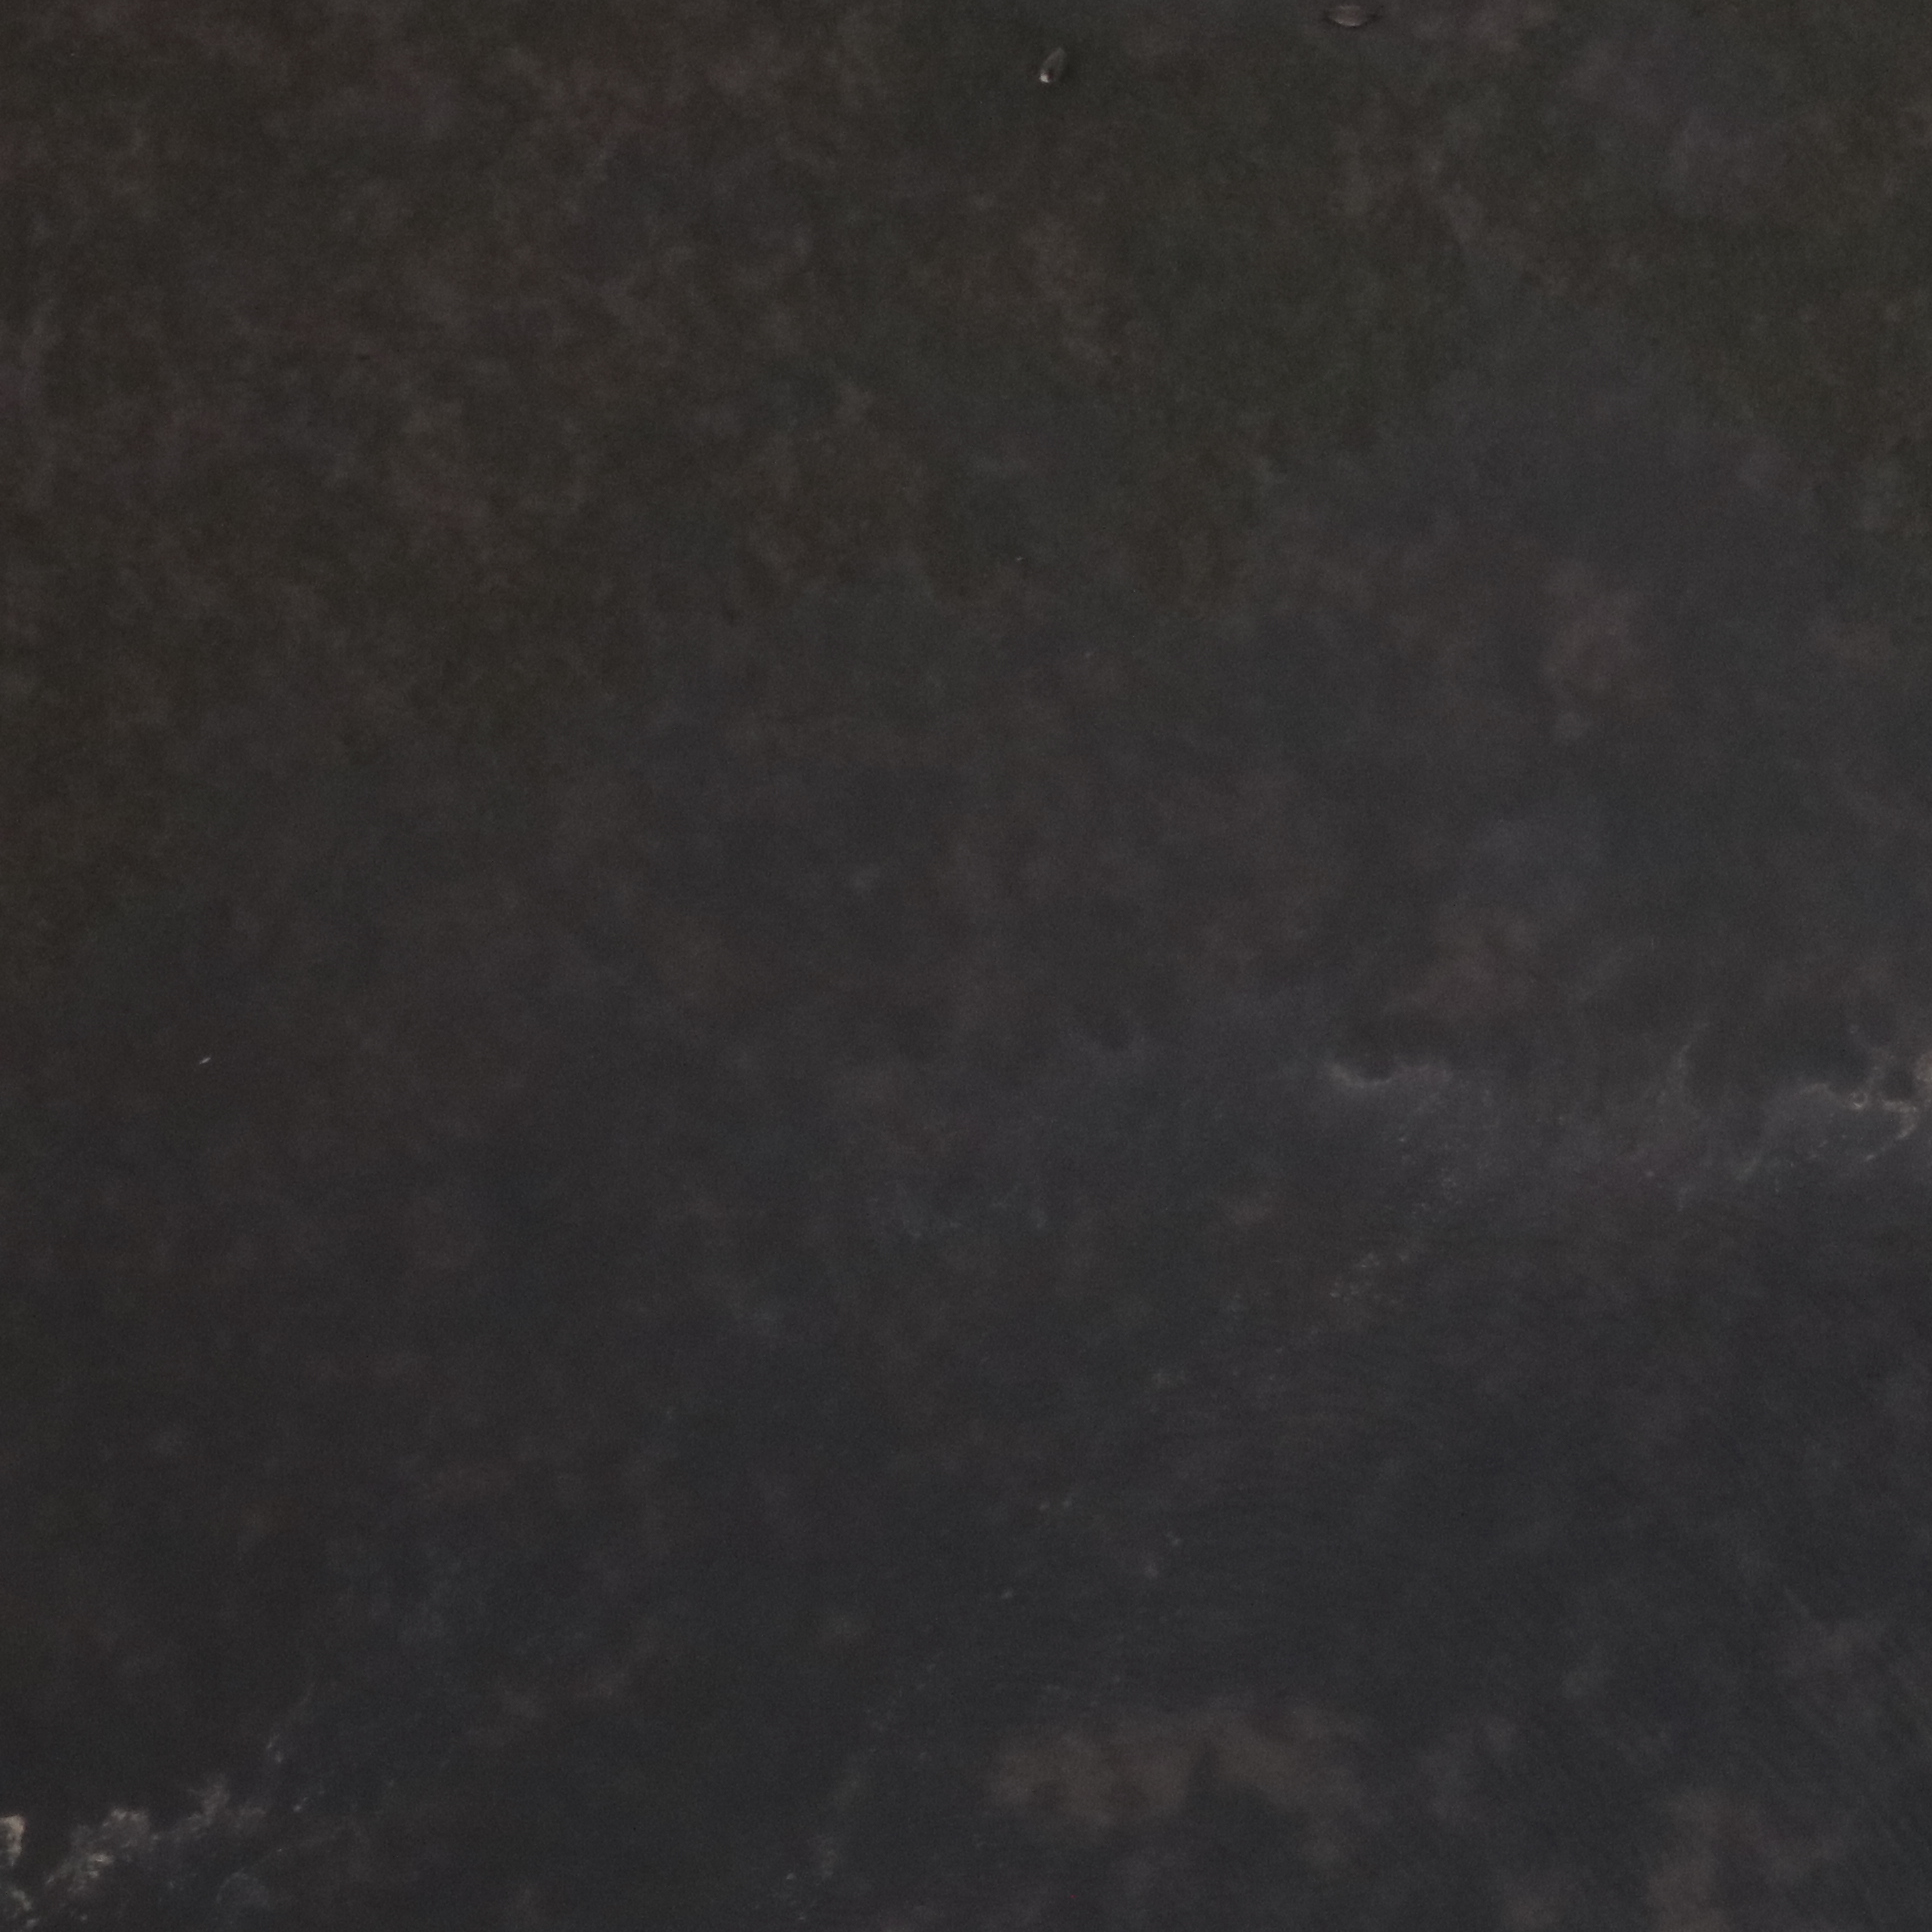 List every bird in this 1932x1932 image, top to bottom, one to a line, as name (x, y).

Canada goose (1349, 16)
Canada goose (1053, 65)